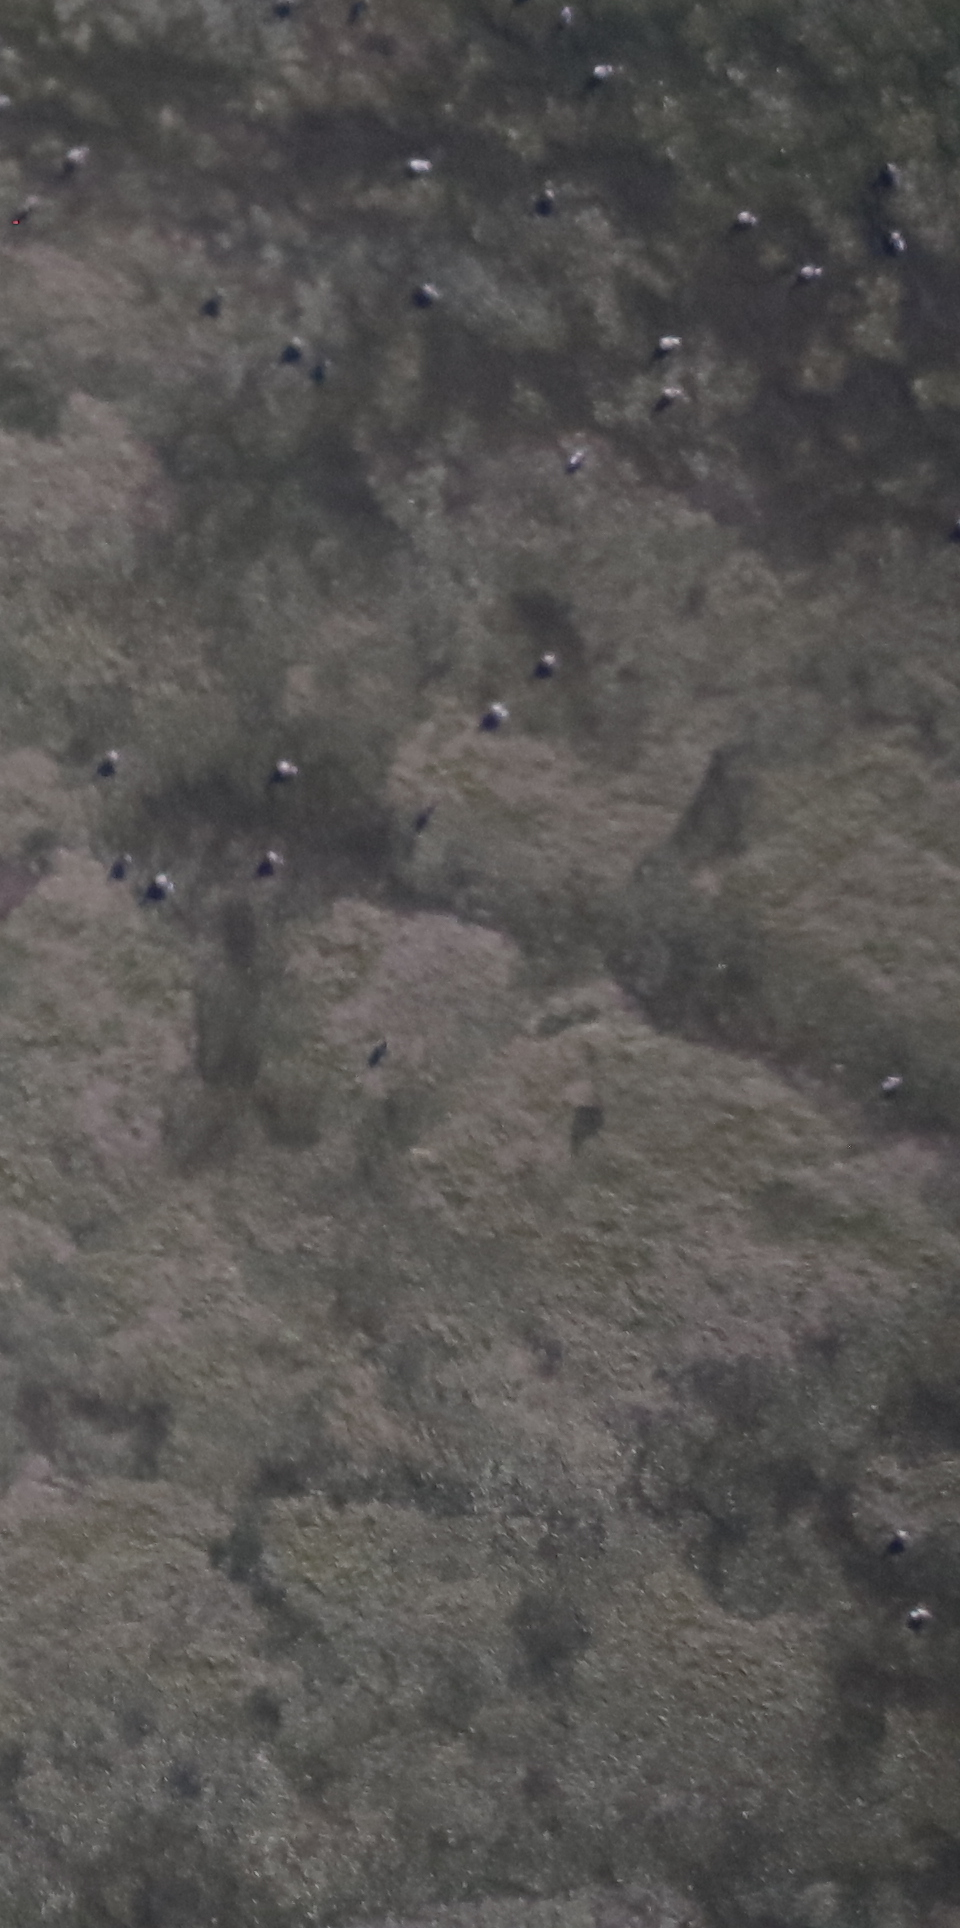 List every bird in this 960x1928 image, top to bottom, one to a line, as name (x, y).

brant (286, 3)
brant (368, 10)
brant (571, 15)
brant (601, 73)
brant (8, 100)
brant (84, 155)
brant (429, 161)
brant (892, 174)
brant (549, 201)
brant (34, 209)
brant (737, 215)
brant (897, 239)
brant (817, 276)
brant (429, 296)
brant (216, 302)
brant (670, 346)
brant (298, 348)
brant (329, 369)
brant (677, 397)
brant (576, 464)
brant (546, 664)
brant (504, 716)
brant (108, 764)
brant (282, 767)
brant (275, 859)
brant (130, 860)
brant (160, 884)
brant (384, 1046)
brant (890, 1084)
brant (901, 1538)
brant (923, 1615)